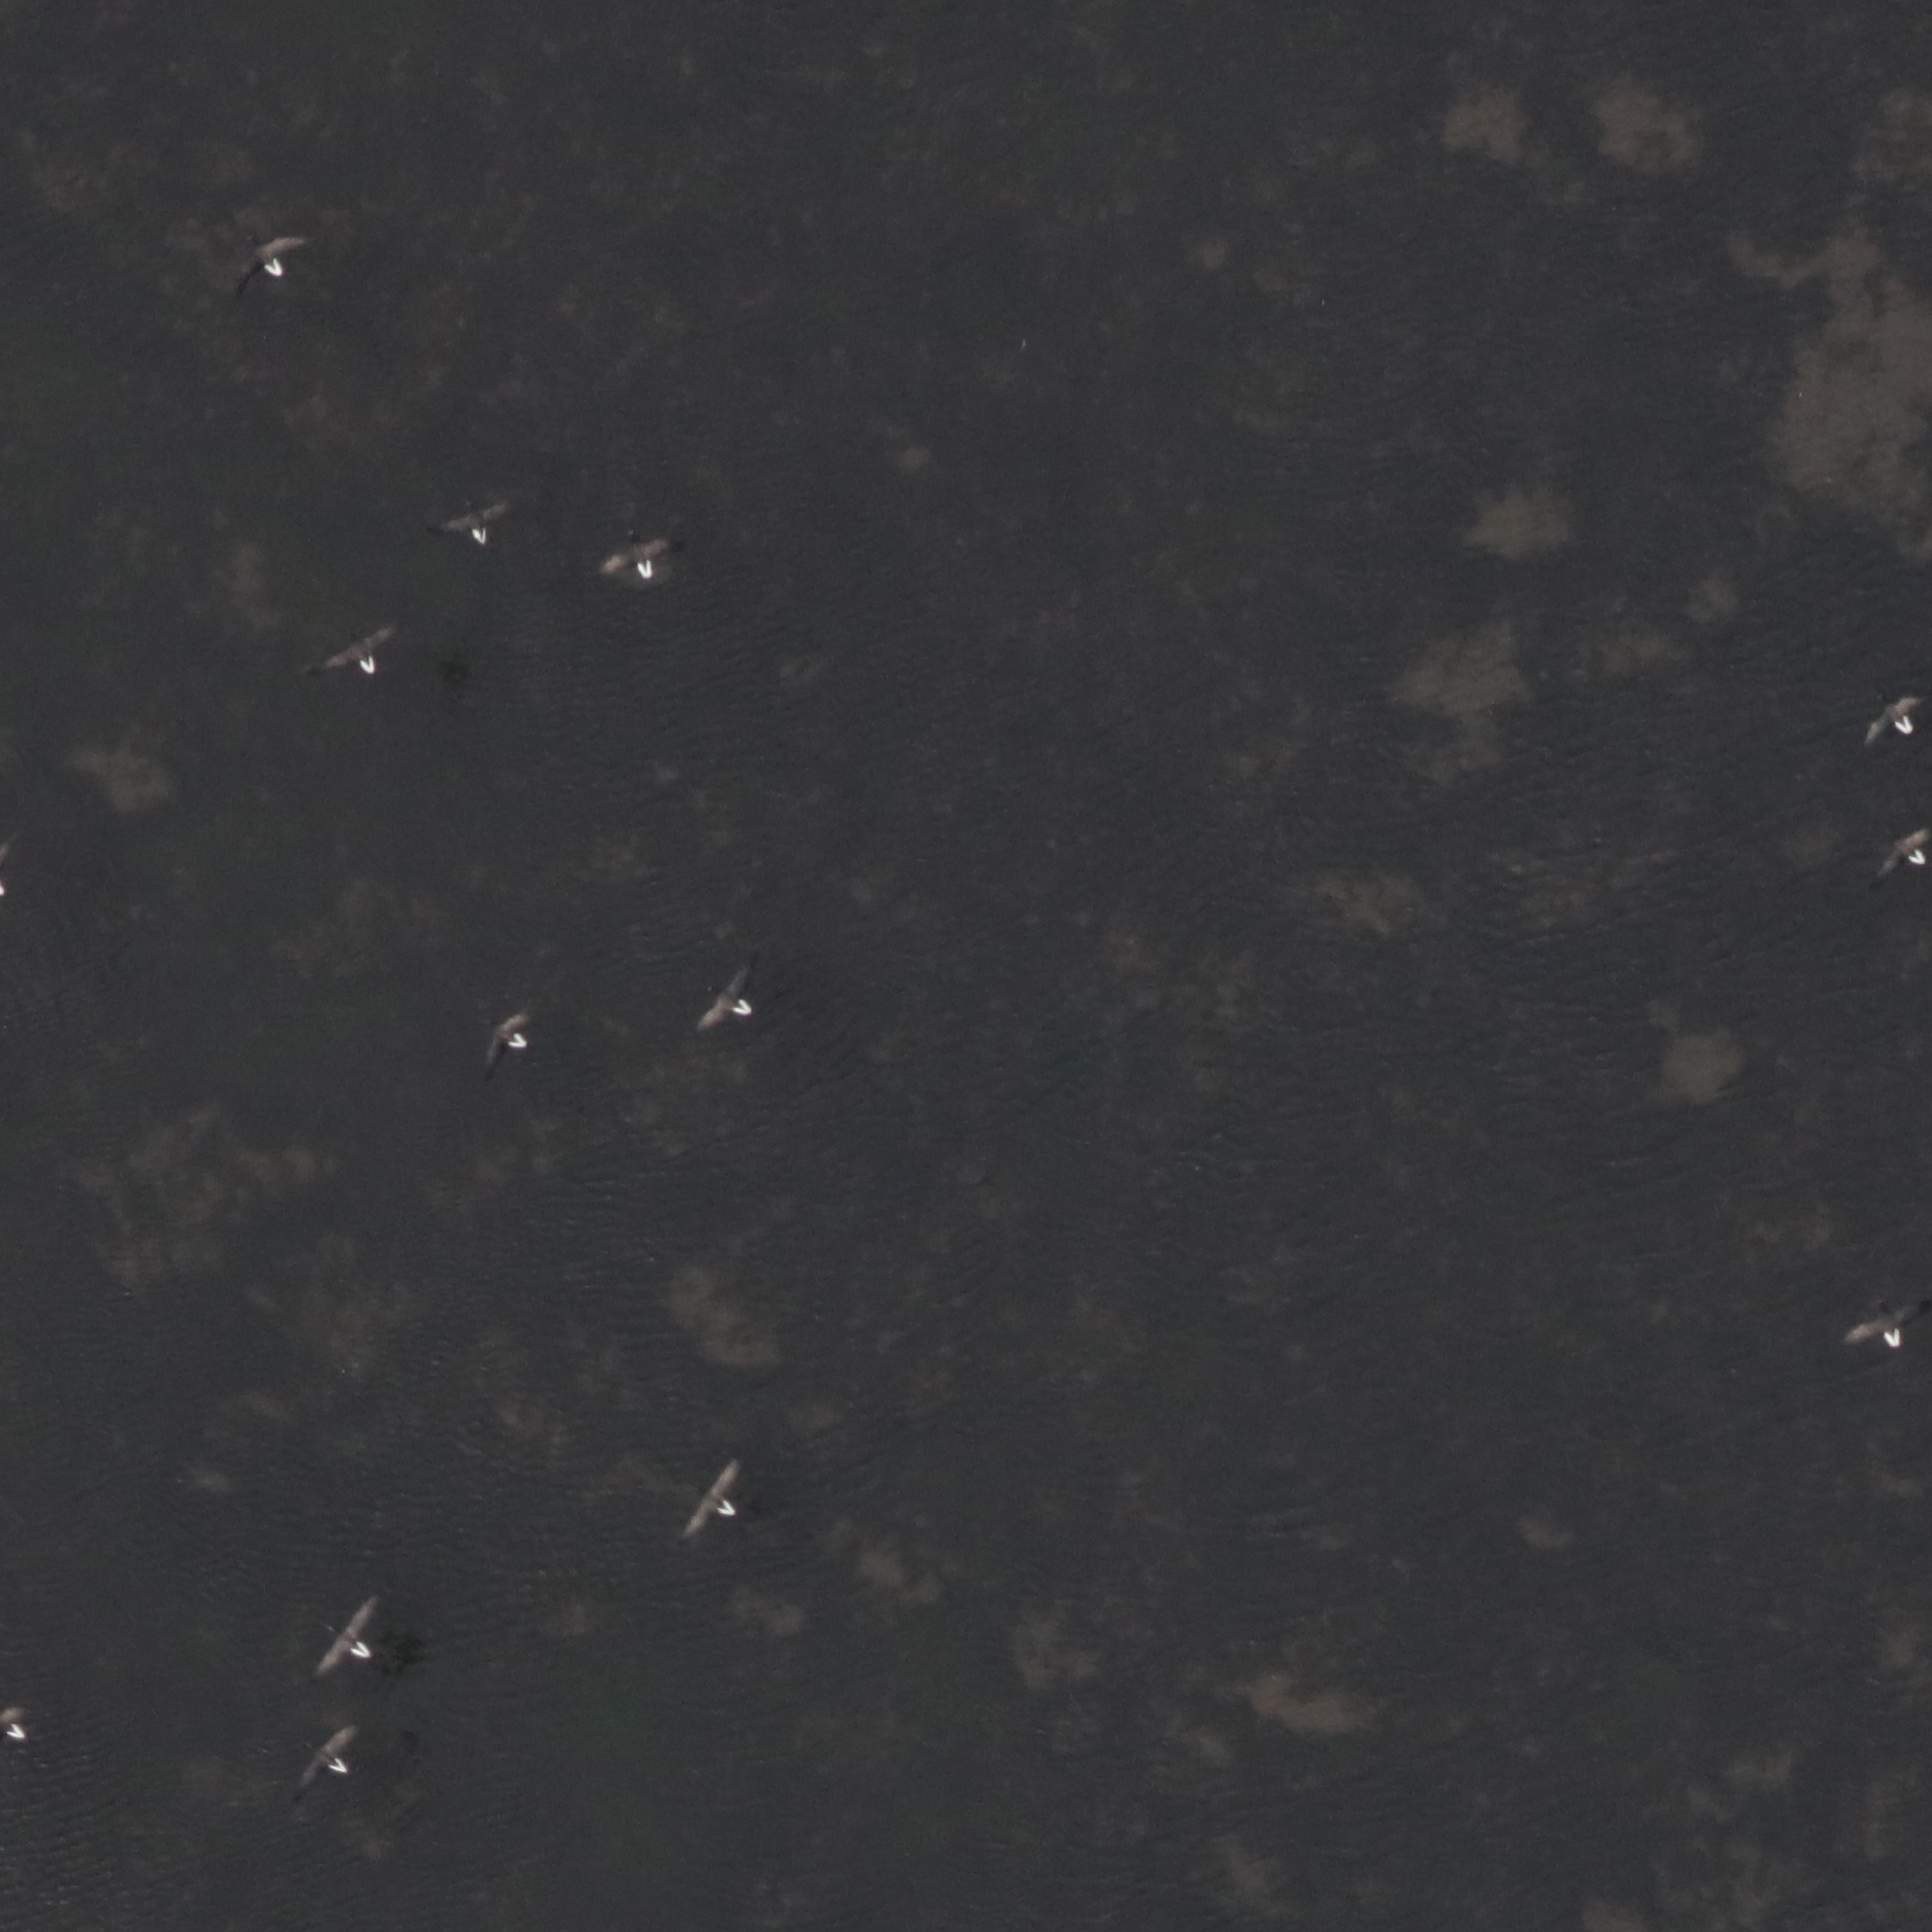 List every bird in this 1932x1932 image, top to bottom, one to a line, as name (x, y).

brant (263, 256)
brant (473, 524)
brant (644, 557)
brant (364, 649)
brant (1896, 712)
brant (1905, 846)
brant (726, 998)
brant (506, 1034)
brant (1891, 1321)
brant (714, 1496)
brant (347, 1639)
brant (4, 1728)
brant (323, 1754)